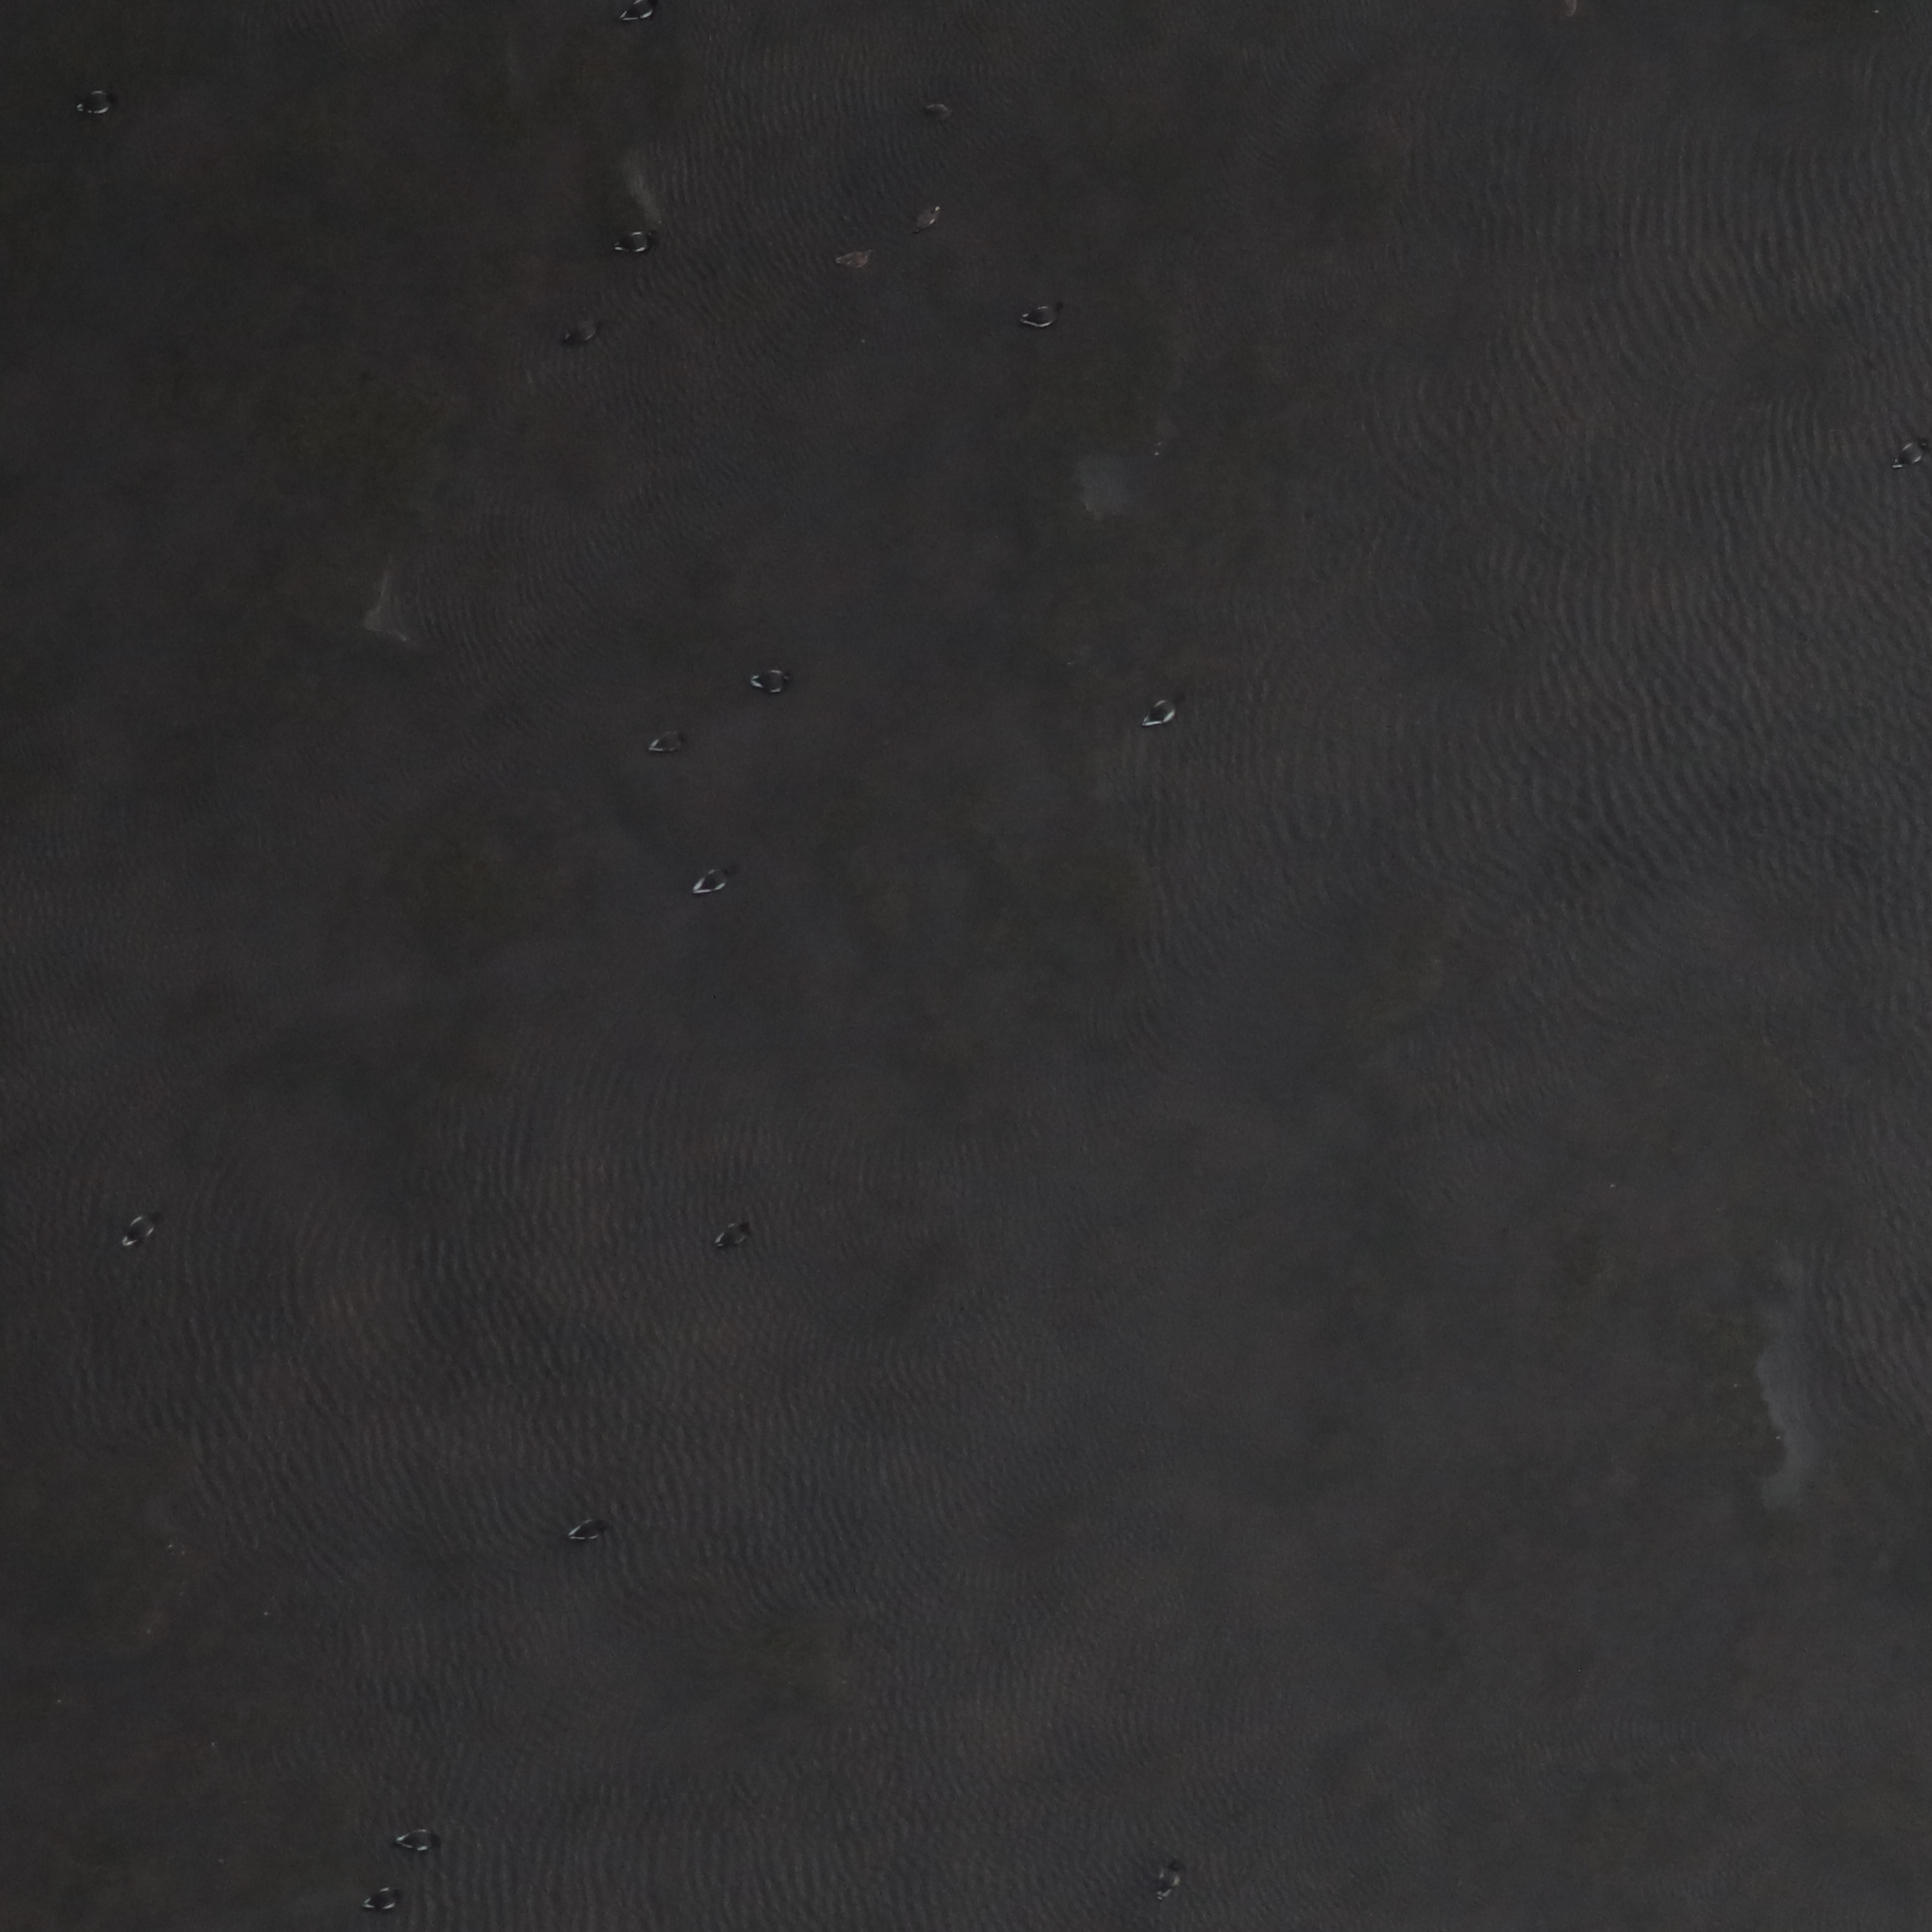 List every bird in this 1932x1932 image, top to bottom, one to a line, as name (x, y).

brant (637, 8)
brant (100, 102)
other bird (937, 106)
other bird (929, 219)
brant (635, 243)
other bird (854, 263)
brant (1039, 314)
brant (587, 328)
brant (1909, 456)
brant (772, 682)
brant (1162, 712)
brant (670, 742)
brant (713, 876)
brant (140, 1230)
brant (734, 1236)
brant (588, 1533)
brant (416, 1841)
brant (1166, 1876)
brant (384, 1900)